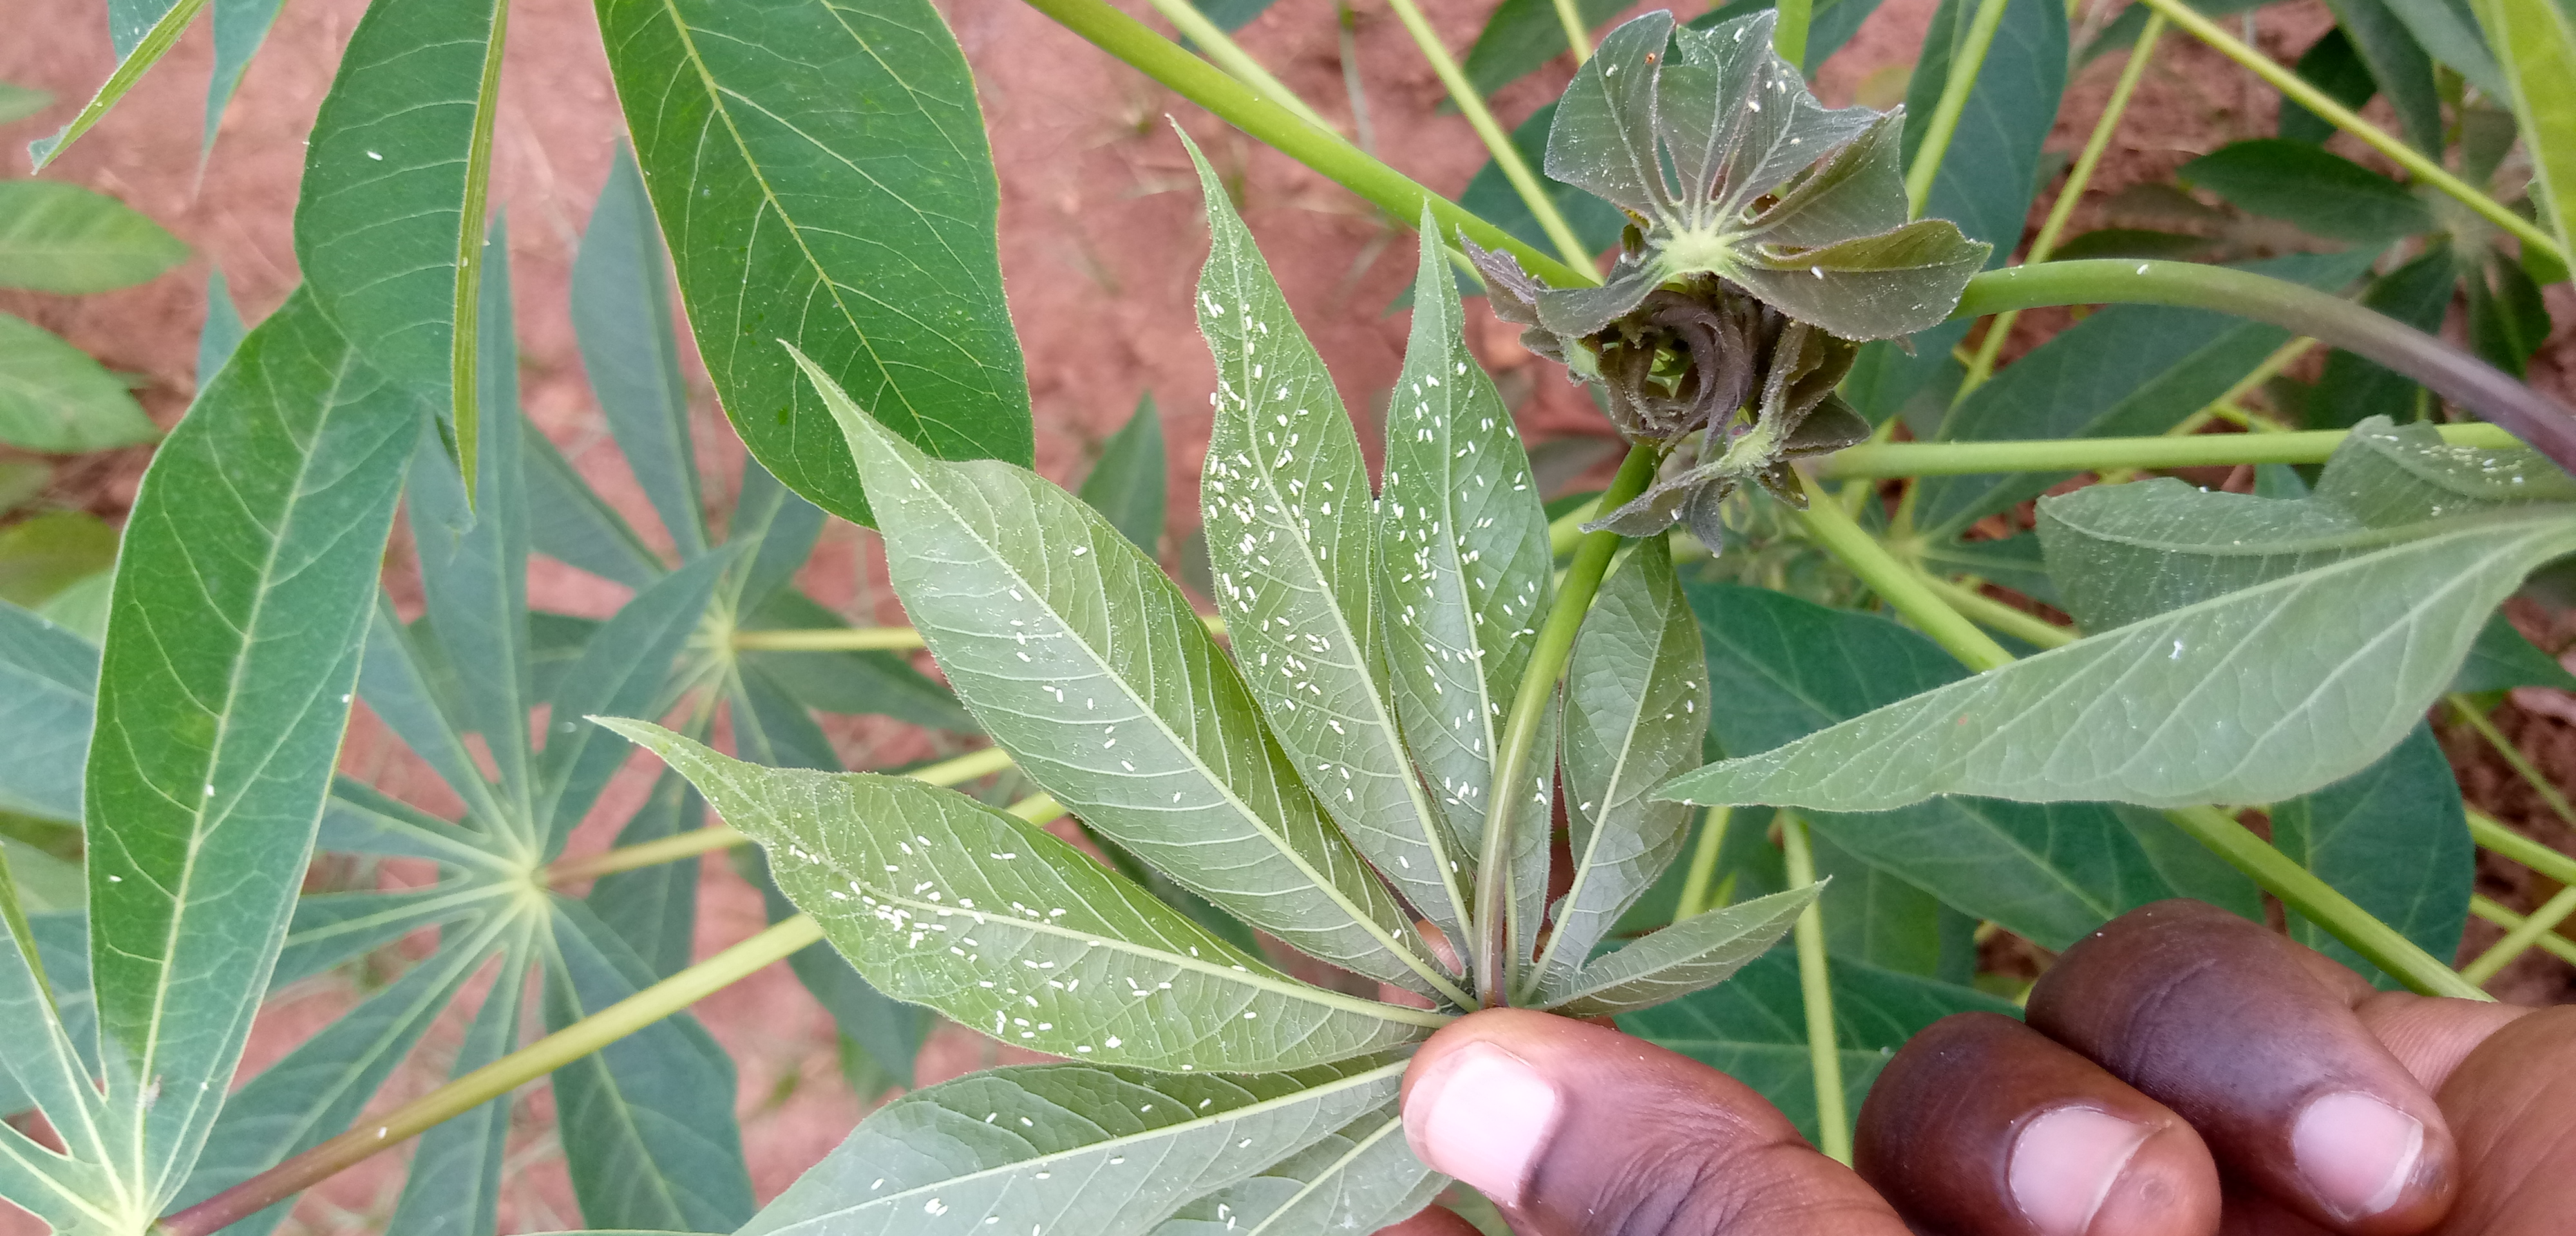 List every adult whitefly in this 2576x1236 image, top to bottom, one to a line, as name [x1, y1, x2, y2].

whitefly [1732, 26, 1745, 41]
whitefly [1705, 27, 1715, 40]
whitefly [1770, 59, 1779, 70]
whitefly [1604, 65, 1616, 78]
whitefly [1781, 68, 1790, 78]
whitefly [1766, 79, 1773, 91]
whitefly [1777, 79, 1787, 94]
whitefly [1747, 99, 1761, 115]
whitefly [1790, 136, 1801, 146]
whitefly [363, 148, 386, 162]
whitefly [1619, 252, 1629, 265]
whitefly [2134, 260, 2153, 279]
whitefly [1809, 265, 1823, 282]
whitefly [1201, 292, 1211, 305]
whitefly [1242, 302, 1252, 311]
whitefly [1213, 303, 1226, 315]
whitefly [1208, 304, 1220, 319]
whitefly [1245, 315, 1254, 332]
whitefly [1258, 320, 1269, 334]
whitefly [1247, 341, 1255, 357]
whitefly [1457, 360, 1468, 377]
whitefly [1253, 362, 1264, 380]
whitefly [1426, 373, 1433, 389]
whitefly [1431, 375, 1441, 387]
whitefly [1220, 378, 1232, 391]
whitefly [1413, 382, 1423, 398]
whitefly [1276, 386, 1288, 401]
whitefly [1466, 389, 1477, 400]
whitefly [1209, 390, 1217, 407]
whitefly [1228, 390, 1241, 402]
whitefly [1238, 398, 1246, 413]
whitefly [1218, 399, 1226, 413]
whitefly [1421, 400, 1430, 415]
whitefly [1415, 406, 1422, 420]
whitefly [1296, 408, 1310, 417]
whitefly [1281, 413, 1290, 424]
whitefly [1276, 414, 1285, 427]
whitefly [1434, 415, 1443, 428]
whitefly [1487, 417, 1495, 429]
whitefly [1481, 417, 1489, 433]
whitefly [1505, 426, 1516, 439]
whitefly [1417, 428, 1423, 444]
whitefly [1425, 429, 1435, 444]
whitefly [1267, 431, 1278, 447]
whitefly [1290, 431, 1300, 447]
whitefly [1467, 440, 1478, 456]
whitefly [1283, 449, 1294, 462]
whitefly [1454, 449, 1468, 458]
whitefly [1236, 451, 1253, 468]
whitefly [1211, 453, 1219, 462]
whitefly [2481, 455, 2496, 466]
whitefly [1276, 456, 1289, 469]
whitefly [1209, 461, 1219, 475]
whitefly [1219, 461, 1227, 477]
whitefly [1230, 467, 1242, 481]
whitefly [1391, 470, 1399, 489]
whitefly [1513, 471, 1526, 484]
whitefly [1474, 474, 1484, 488]
whitefly [2510, 474, 2526, 485]
whitefly [1249, 476, 1261, 491]
whitefly [909, 477, 922, 491]
whitefly [1290, 477, 1305, 489]
whitefly [1213, 480, 1225, 494]
whitefly [1321, 480, 1335, 492]
whitefly [2197, 482, 2210, 497]
whitefly [1288, 483, 1300, 496]
whitefly [1513, 484, 1528, 491]
whitefly [1462, 490, 1469, 503]
whitefly [1240, 495, 1254, 503]
whitefly [1216, 496, 1227, 509]
whitefly [1372, 498, 1382, 514]
whitefly [1289, 501, 1301, 518]
whitefly [1323, 501, 1332, 514]
whitefly [1232, 501, 1242, 516]
whitefly [1391, 502, 1398, 513]
whitefly [1247, 503, 1256, 518]
whitefly [1263, 503, 1279, 515]
whitefly [1208, 503, 1220, 520]
whitefly [1320, 505, 1327, 515]
whitefly [1398, 505, 1405, 521]
whitefly [1418, 505, 1428, 521]
whitefly [1669, 508, 1680, 521]
whitefly [1240, 510, 1251, 525]
whitefly [1477, 516, 1484, 529]
whitefly [1483, 516, 1494, 528]
whitefly [1302, 517, 1312, 528]
whitefly [1432, 520, 1440, 536]
whitefly [1303, 528, 1312, 543]
whitefly [1418, 528, 1426, 542]
whitefly [1397, 529, 1405, 543]
whitefly [1267, 529, 1276, 543]
whitefly [1244, 532, 1256, 545]
whitefly [1457, 534, 1467, 546]
whitefly [1243, 538, 1254, 553]
whitefly [1238, 541, 1249, 556]
whitefly [1071, 545, 1088, 557]
whitefly [1320, 545, 1329, 562]
whitefly [1421, 546, 1429, 557]
whitefly [1469, 548, 1479, 562]
whitefly [1414, 551, 1421, 565]
whitefly [1711, 552, 1719, 559]
whitefly [1461, 553, 1470, 565]
whitefly [1256, 554, 1272, 567]
whitefly [1421, 557, 1428, 572]
whitefly [1240, 568, 1251, 579]
whitefly [1431, 568, 1437, 581]
whitefly [1420, 570, 1431, 579]
whitefly [1222, 571, 1232, 585]
whitefly [1399, 574, 1414, 583]
whitefly [1476, 577, 1486, 590]
whitefly [1315, 578, 1329, 588]
whitefly [1528, 580, 1536, 594]
whitefly [1227, 585, 1233, 596]
whitefly [1233, 585, 1240, 601]
whitefly [1425, 585, 1434, 599]
whitefly [1246, 585, 1256, 600]
whitefly [1007, 586, 1025, 603]
whitefly [1517, 594, 1527, 608]
whitefly [1238, 599, 1249, 613]
whitefly [1502, 603, 1513, 617]
whitefly [1406, 604, 1417, 619]
whitefly [1474, 611, 1484, 625]
whitefly [1401, 613, 1410, 627]
whitefly [1276, 614, 1291, 627]
whitefly [1261, 617, 1269, 633]
whitefly [1009, 619, 1025, 627]
whitefly [1522, 628, 1537, 636]
whitefly [1016, 630, 1028, 646]
whitefly [1510, 630, 1522, 640]
whitefly [1284, 631, 1297, 642]
whitefly [1303, 633, 1319, 643]
whitefly [1321, 634, 1331, 651]
whitefly [2166, 637, 2184, 660]
whitefly [1424, 642, 1437, 653]
whitefly [1309, 644, 1325, 653]
whitefly [1441, 647, 1450, 662]
whitefly [1464, 648, 1475, 660]
whitefly [1474, 648, 1487, 658]
whitefly [1016, 650, 1032, 664]
whitefly [1259, 651, 1268, 667]
whitefly [1456, 651, 1468, 664]
whitefly [1286, 653, 1297, 668]
whitefly [1295, 658, 1308, 671]
whitefly [1424, 663, 1436, 677]
whitefly [1280, 666, 1294, 679]
whitefly [1685, 679, 1697, 691]
whitefly [1294, 680, 1307, 689]
whitefly [1434, 681, 1444, 695]
whitefly [1308, 683, 1322, 696]
whitefly [1041, 684, 1055, 693]
whitefly [1056, 688, 1065, 704]
whitefly [1086, 695, 1096, 711]
whitefly [1283, 697, 1297, 712]
whitefly [1684, 698, 1696, 715]
whitefly [1490, 701, 1502, 716]
whitefly [1466, 706, 1474, 724]
whitefly [1664, 712, 1675, 722]
whitefly [1453, 715, 1463, 731]
whitefly [1327, 718, 1341, 726]
whitefly [1104, 723, 1116, 735]
whitefly [1332, 726, 1347, 736]
whitefly [1472, 736, 1481, 754]
whitefly [1103, 737, 1116, 750]
whitefly [1119, 758, 1137, 772]
whitefly [1315, 762, 1331, 771]
whitefly [1339, 765, 1352, 781]
whitefly [1443, 774, 1453, 791]
whitefly [1535, 775, 1545, 792]
whitefly [1463, 780, 1471, 795]
whitefly [204, 782, 217, 798]
whitefly [1457, 784, 1464, 798]
whitefly [1472, 785, 1479, 798]
whitefly [1345, 786, 1356, 803]
whitefly [1171, 789, 1184, 803]
whitefly [1533, 792, 1540, 801]
whitefly [1539, 792, 1548, 806]
whitefly [1445, 796, 1460, 805]
whitefly [1681, 797, 1692, 806]
whitefly [1578, 800, 1592, 810]
whitefly [917, 834, 933, 847]
whitefly [788, 841, 795, 856]
whitefly [900, 841, 914, 856]
whitefly [794, 848, 808, 859]
whitefly [989, 850, 1002, 860]
whitefly [1002, 852, 1016, 860]
whitefly [810, 852, 820, 865]
whitefly [1397, 854, 1411, 870]
whitefly [1450, 859, 1460, 874]
whitefly [884, 863, 900, 872]
whitefly [107, 874, 124, 885]
whitefly [849, 879, 862, 896]
whitefly [921, 879, 934, 890]
whitefly [914, 882, 922, 895]
whitefly [831, 889, 846, 901]
whitefly [927, 891, 941, 898]
whitefly [861, 894, 876, 905]
whitefly [933, 895, 942, 901]
whitefly [1012, 899, 1025, 912]
whitefly [876, 904, 893, 912]
whitefly [965, 904, 976, 908]
whitefly [1054, 907, 1067, 914]
whitefly [1026, 908, 1041, 917]
whitefly [875, 908, 884, 920]
whitefly [897, 908, 912, 919]
whitefly [937, 908, 953, 917]
whitefly [1048, 910, 1062, 917]
whitefly [972, 910, 986, 924]
whitefly [881, 911, 895, 920]
whitefly [1044, 917, 1051, 924]
whitefly [891, 920, 905, 932]
whitefly [931, 922, 948, 932]
whitefly [1391, 926, 1402, 940]
whitefly [909, 930, 924, 941]
whitefly [963, 936, 979, 946]
whitefly [908, 937, 918, 949]
whitefly [1086, 939, 1101, 947]
whitefly [1189, 944, 1200, 957]
whitefly [949, 946, 966, 956]
whitefly [967, 951, 978, 964]
whitefly [1023, 959, 1038, 969]
whitefly [1038, 960, 1055, 969]
whitefly [1231, 964, 1247, 973]
whitefly [1124, 975, 1139, 989]
whitefly [1067, 977, 1080, 992]
whitefly [978, 979, 994, 989]
whitefly [1047, 979, 1065, 989]
whitefly [1157, 980, 1173, 990]
whitefly [1005, 986, 1018, 995]
whitefly [1131, 989, 1149, 997]
whitefly [1026, 995, 1038, 1008]
whitefly [996, 1009, 1009, 1021]
whitefly [1242, 1009, 1258, 1019]
whitefly [1013, 1016, 1031, 1027]
whitefly [995, 1021, 1005, 1035]
whitefly [1037, 1022, 1054, 1029]
whitefly [1019, 1031, 1036, 1038]
whitefly [1105, 1035, 1117, 1048]
whitefly [1110, 1038, 1122, 1049]
whitefly [1075, 1044, 1094, 1053]
whitefly [1180, 1062, 1194, 1071]
whitefly [199, 1080, 211, 1091]
whitefly [1197, 1096, 1213, 1110]
whitefly [1140, 1103, 1153, 1112]
whitefly [983, 1110, 998, 1125]
whitefly [1018, 1116, 1035, 1127]
whitefly [1237, 1136, 1254, 1149]
whitefly [1107, 1156, 1126, 1166]
whitefly [1035, 1170, 1052, 1180]
whitefly [868, 1176, 886, 1191]
whitefly [923, 1197, 942, 1213]
whitefly [1219, 1203, 1231, 1211]
whitefly [936, 1204, 949, 1217]
whitefly [1218, 1206, 1225, 1221]
whitefly [1226, 1213, 1239, 1231]
whitefly [982, 1214, 1000, 1226]
whitefly [1032, 1222, 1041, 1236]